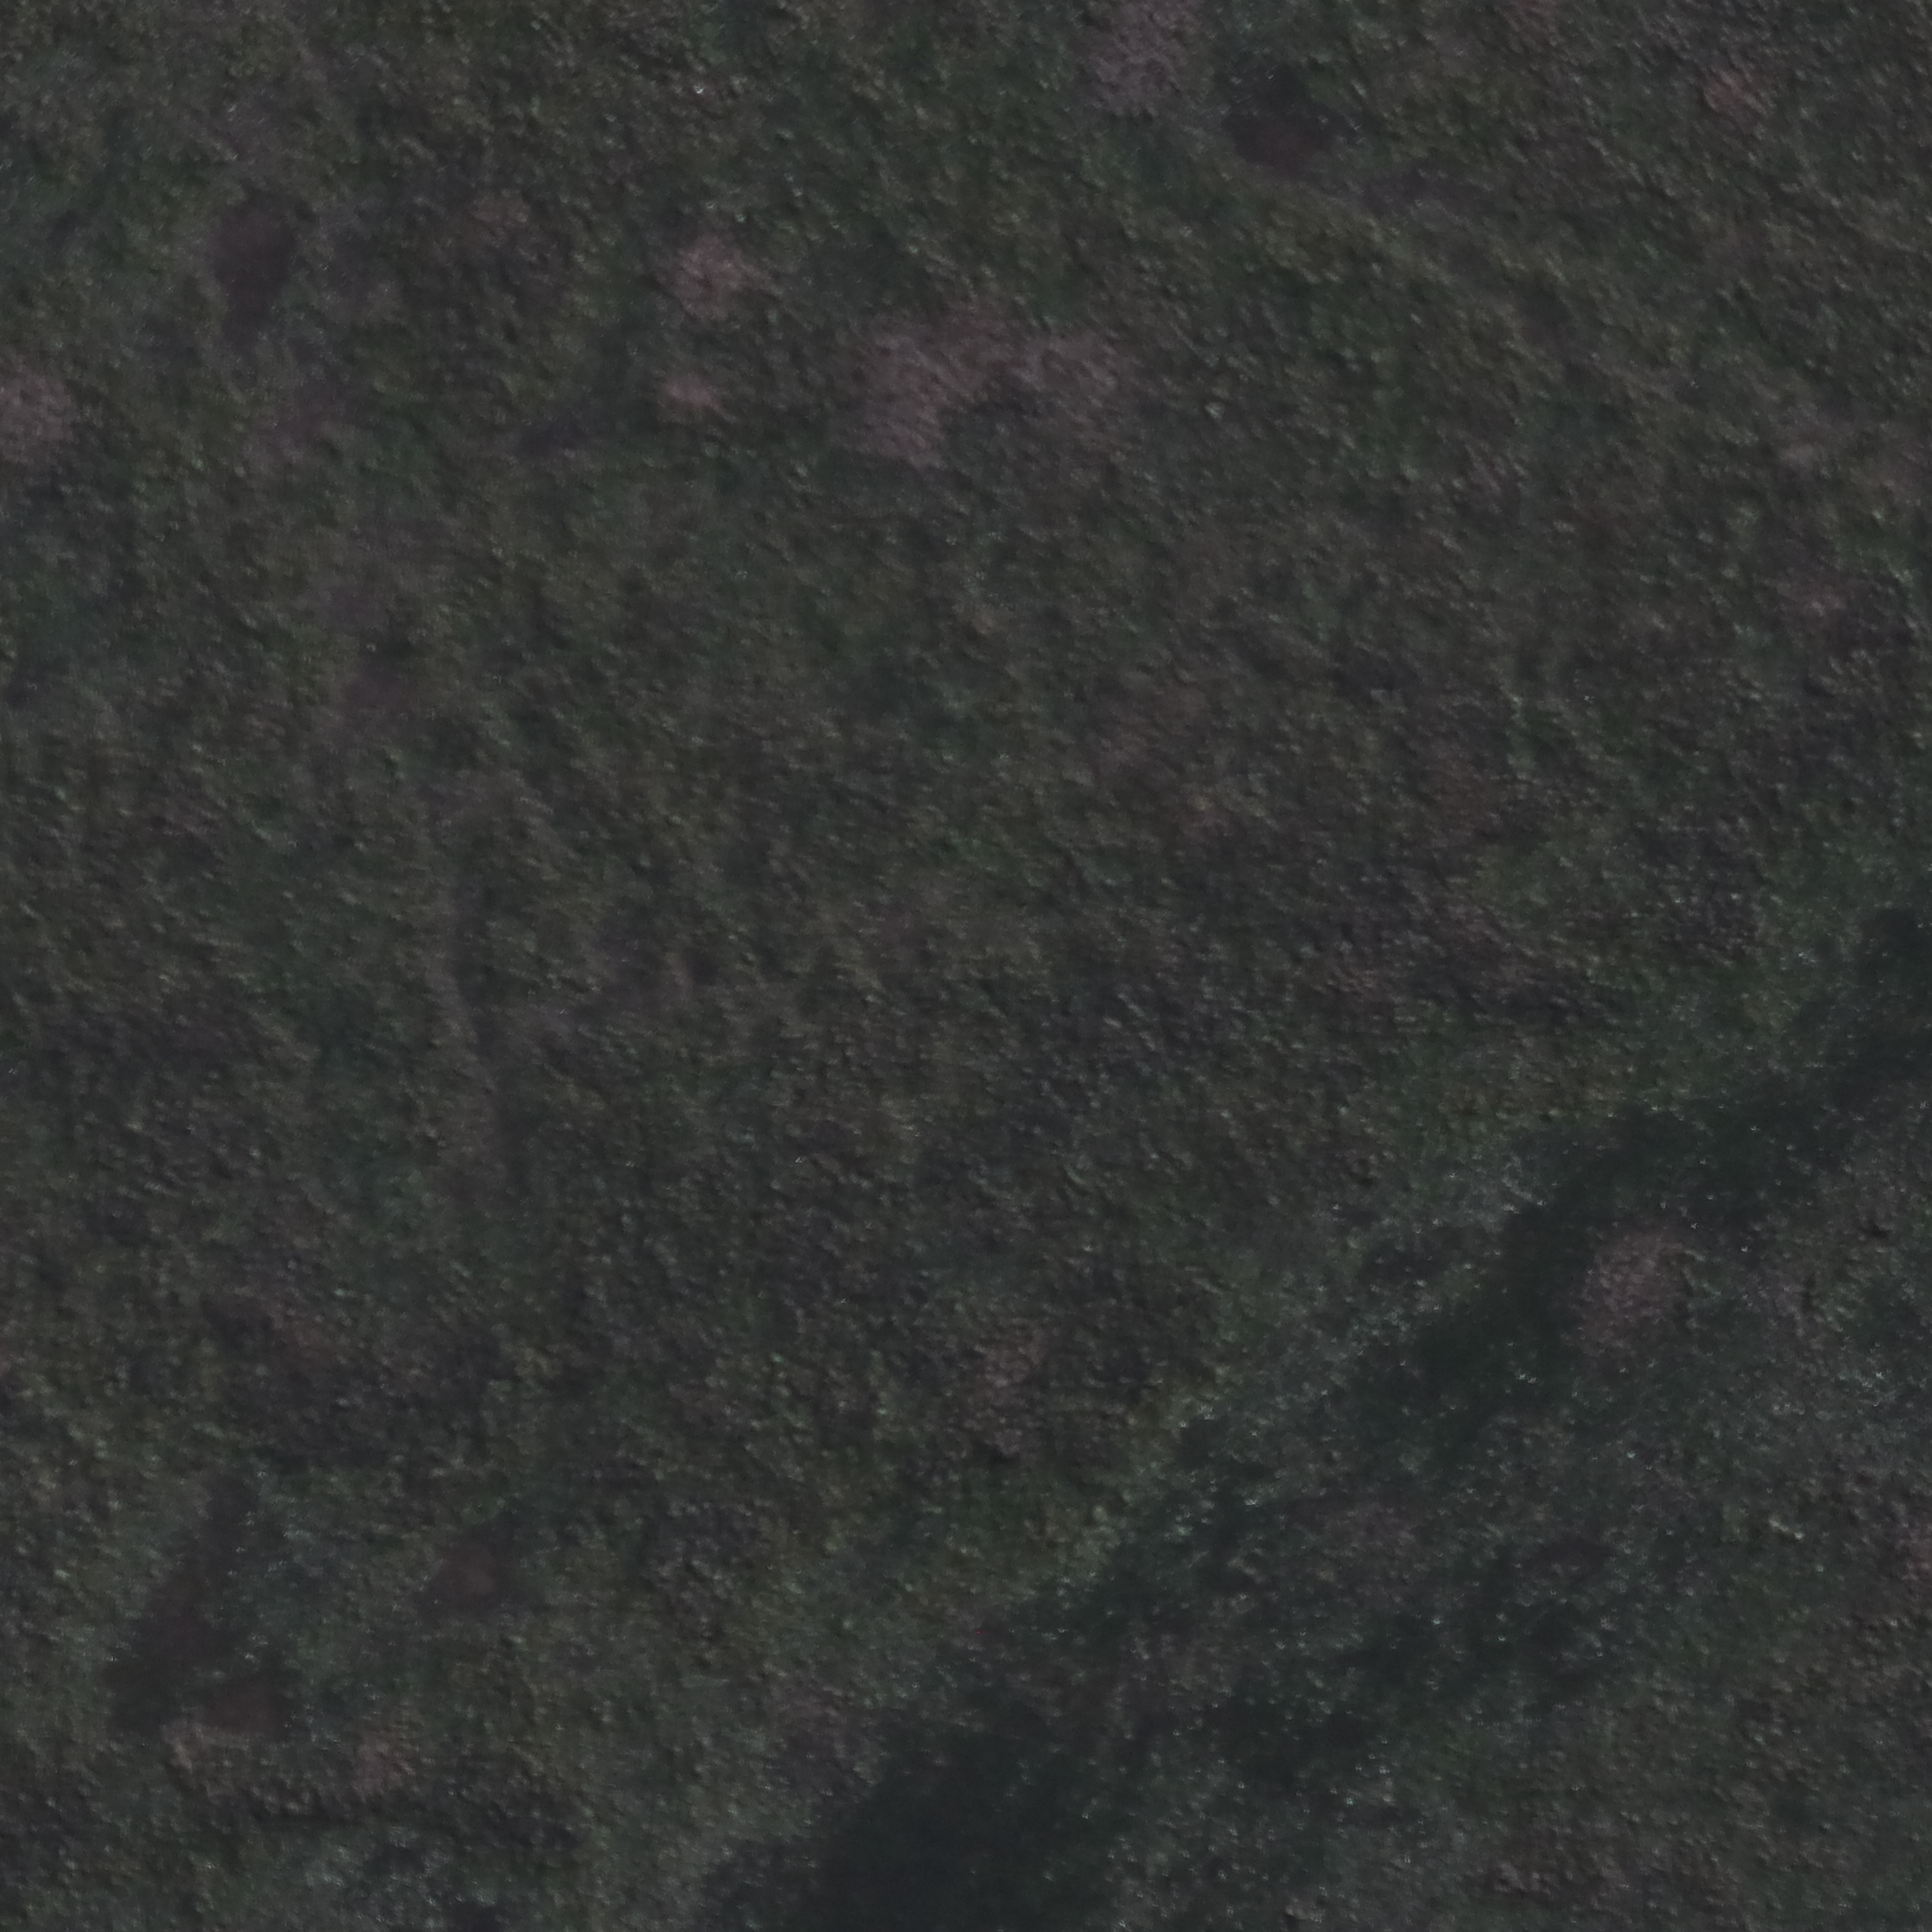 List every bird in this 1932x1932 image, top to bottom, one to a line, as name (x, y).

None